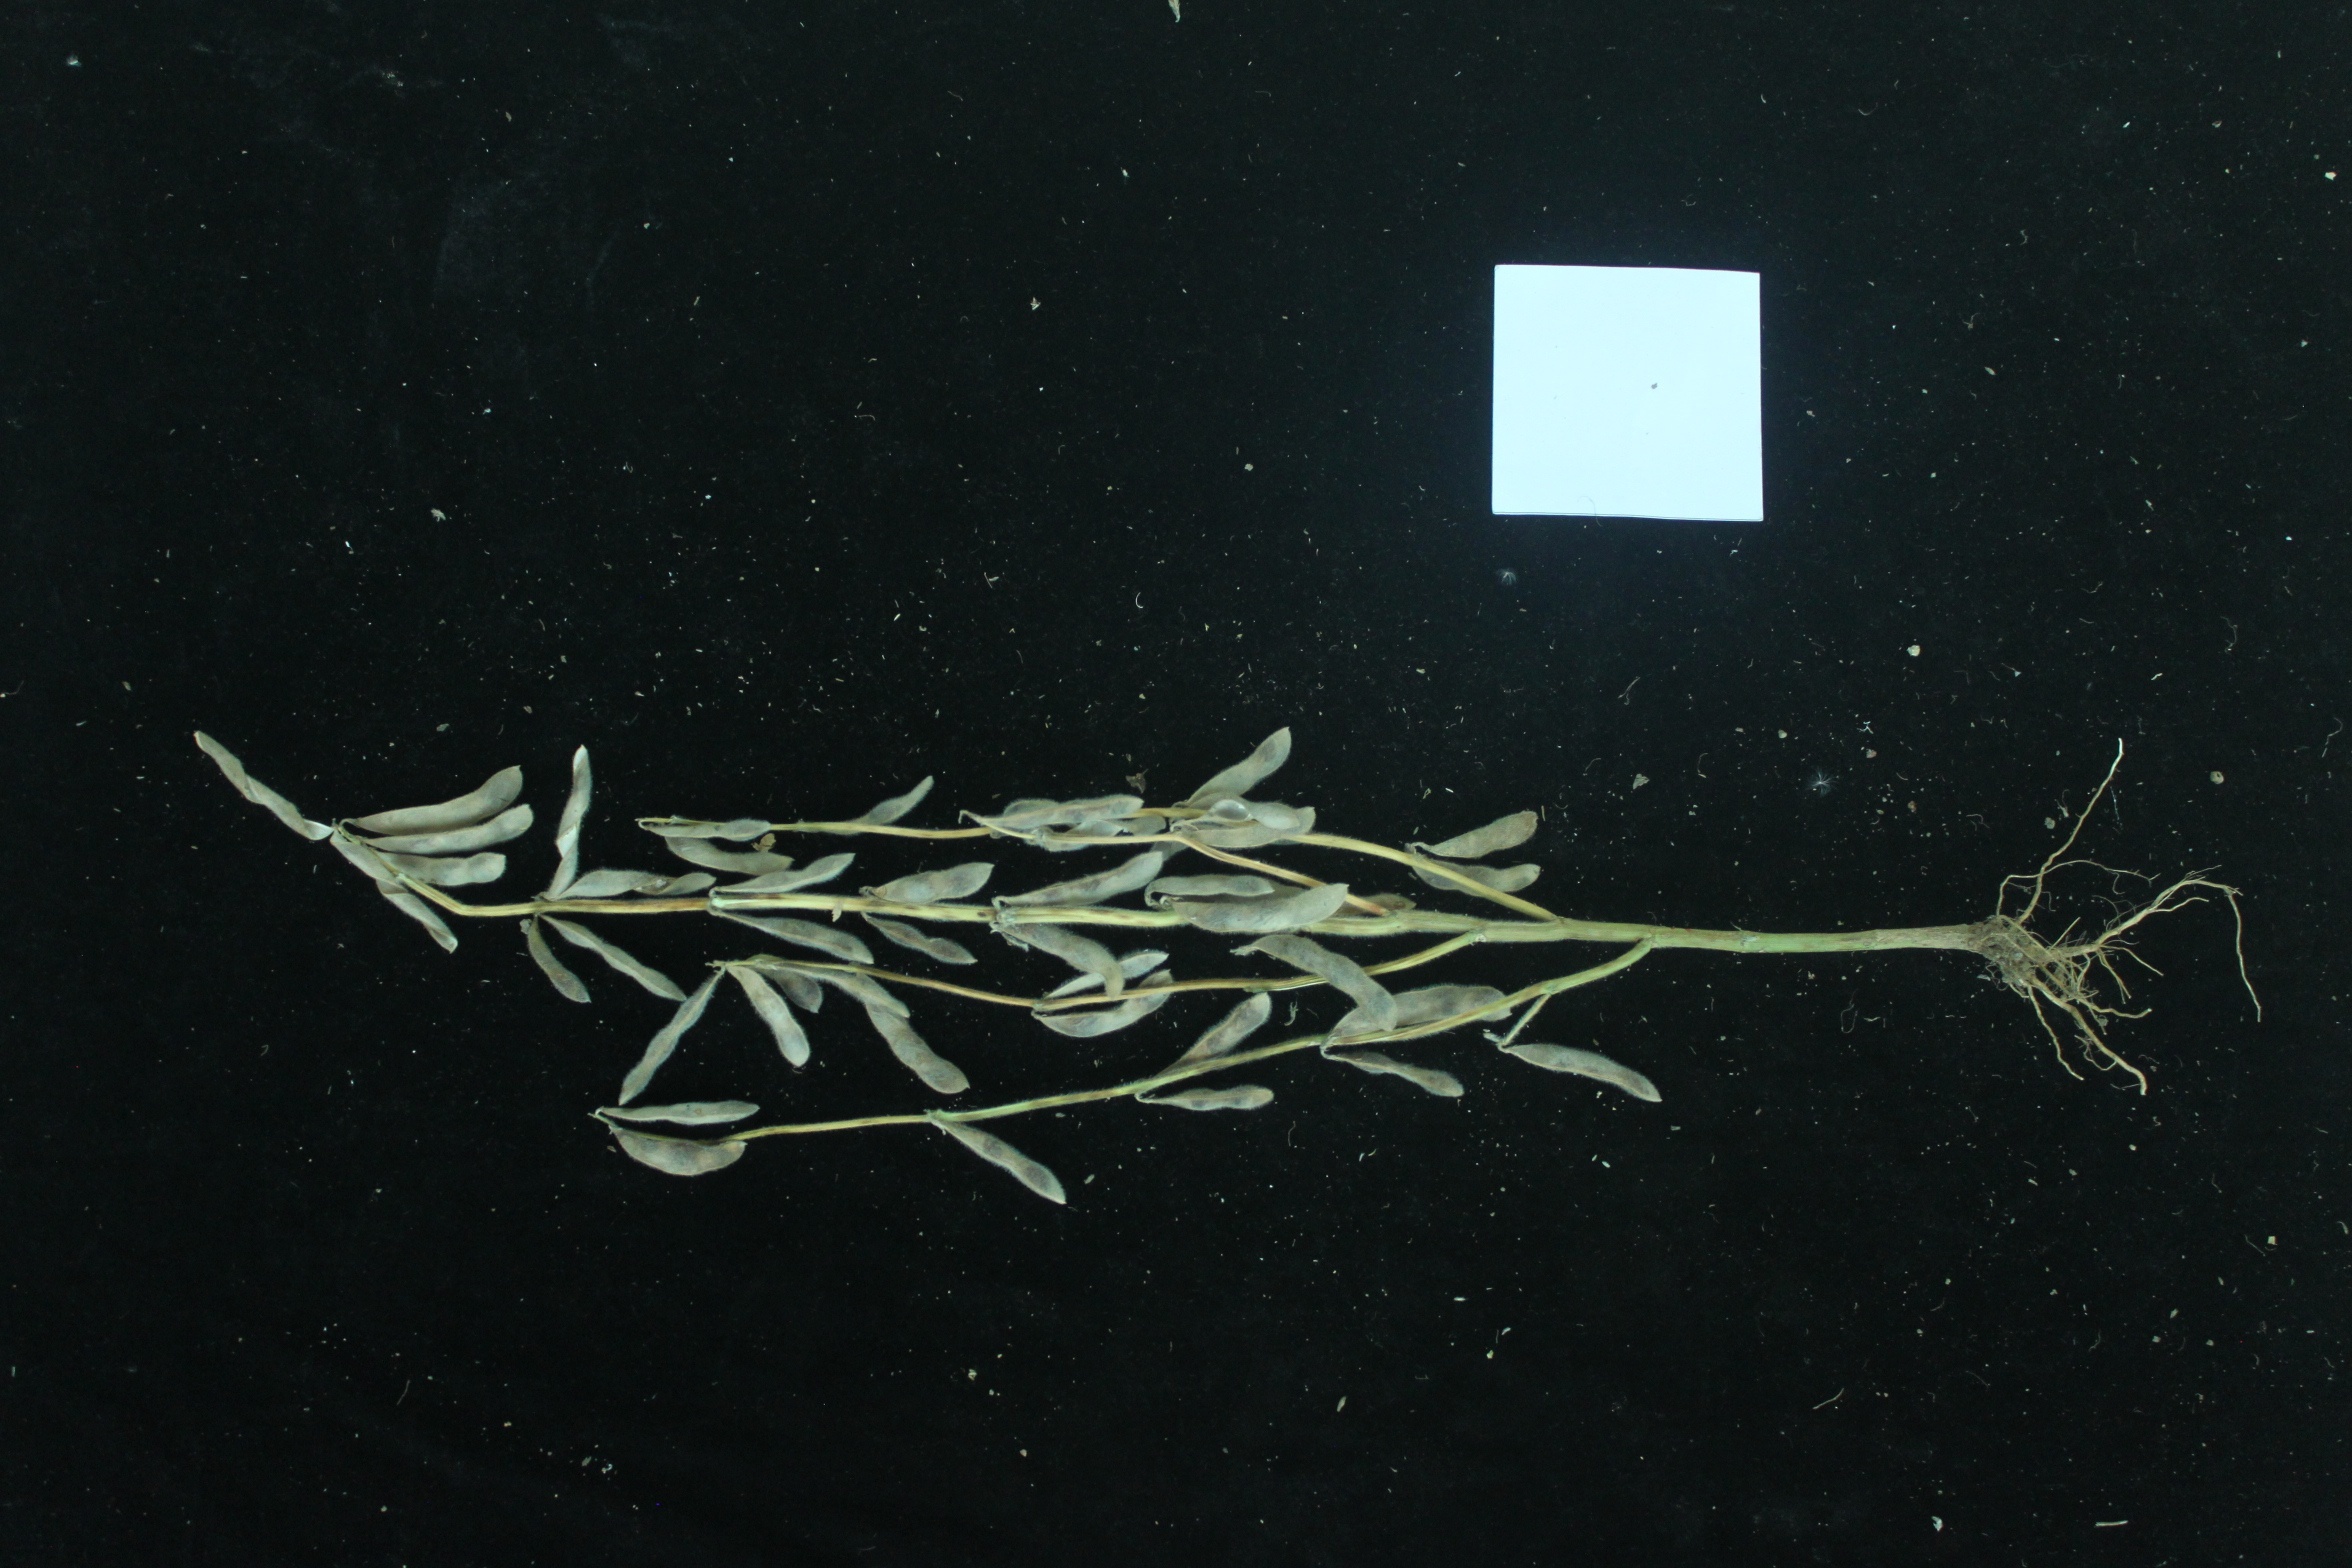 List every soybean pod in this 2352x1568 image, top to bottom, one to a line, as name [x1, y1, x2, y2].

soybean pod [1178, 727, 1290, 810]
soybean pod [192, 731, 338, 839]
soybean pod [547, 745, 591, 898]
soybean pod [341, 766, 522, 838]
soybean pod [819, 777, 934, 837]
soybean pod [968, 793, 1146, 836]
soybean pod [1176, 796, 1316, 833]
soybean pod [354, 803, 533, 855]
soybean pod [1147, 806, 1314, 872]
soybean pod [1416, 811, 1537, 859]
soybean pod [1026, 813, 1169, 854]
soybean pod [664, 817, 793, 878]
soybean pod [642, 819, 772, 842]
soybean pod [330, 836, 457, 947]
soybean pod [348, 841, 506, 885]
soybean pod [1409, 849, 1539, 895]
soybean pod [999, 851, 1161, 911]
soybean pod [707, 854, 854, 895]
soybean pod [864, 863, 993, 906]
soybean pod [552, 871, 716, 898]
soybean pod [1147, 874, 1274, 904]
soybean pod [1242, 876, 1414, 916]
soybean pod [1160, 885, 1349, 933]
soybean pod [709, 910, 876, 965]
soybean pod [527, 918, 591, 1003]
soybean pod [543, 918, 685, 1000]
soybean pod [867, 918, 977, 965]
soybean pod [984, 924, 1124, 999]
soybean pod [1230, 934, 1398, 1033]
soybean pod [1050, 952, 1170, 999]
soybean pod [715, 954, 823, 1014]
soybean pod [715, 964, 811, 1067]
soybean pod [770, 967, 908, 1018]
soybean pod [847, 968, 971, 1095]
soybean pod [1034, 969, 1174, 1039]
soybean pod [617, 973, 724, 1102]
soybean pod [1321, 985, 1509, 1056]
soybean pod [1145, 994, 1270, 1094]
soybean pod [1504, 1044, 1662, 1103]
soybean pod [1322, 1052, 1465, 1098]
soybean pod [1141, 1085, 1274, 1113]
soybean pod [603, 1100, 759, 1127]
soybean pod [926, 1113, 1065, 1204]
soybean pod [612, 1127, 746, 1176]